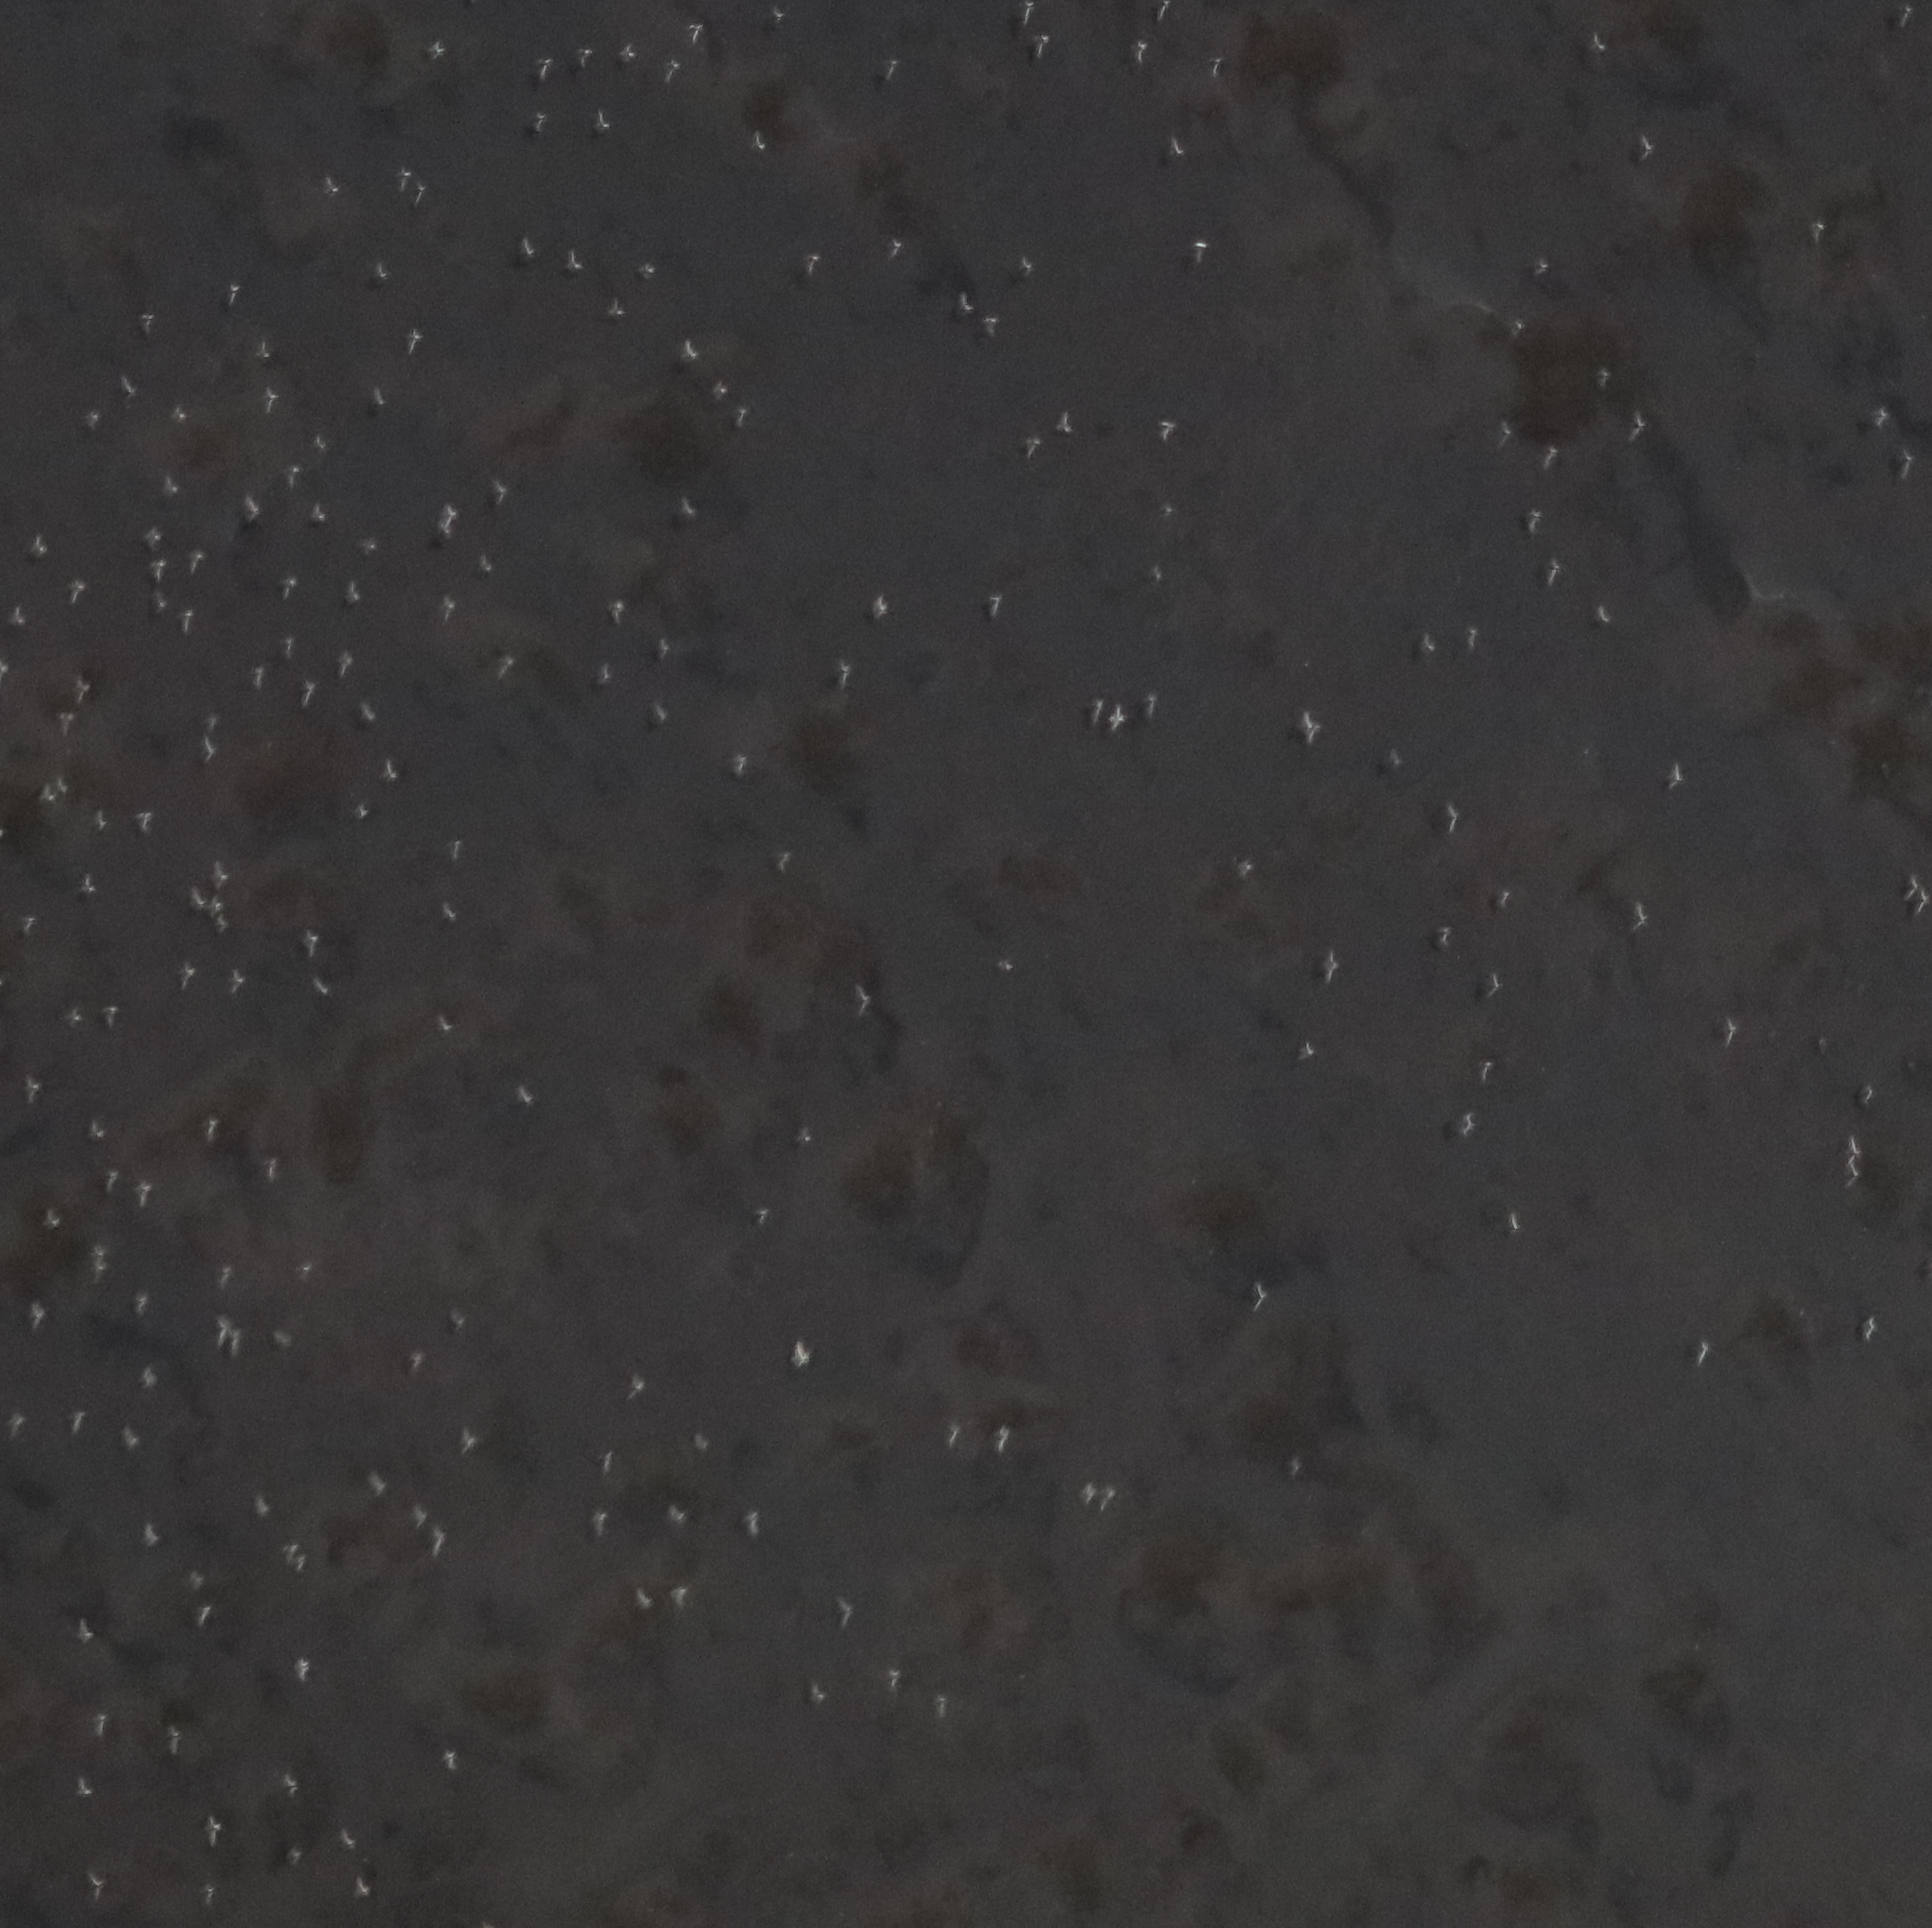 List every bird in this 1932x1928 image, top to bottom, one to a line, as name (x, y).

other bird (1167, 2)
other bird (1027, 10)
other bird (778, 14)
other bird (1901, 17)
other bird (695, 29)
other bird (1042, 43)
other bird (1601, 46)
other bird (436, 49)
other bird (1143, 49)
other bird (626, 55)
other bird (584, 56)
other bird (548, 62)
other bird (890, 62)
other bird (1216, 65)
other bird (671, 69)
other bird (540, 120)
other bird (600, 124)
other bird (759, 143)
other bird (1646, 148)
other bird (1177, 149)
other bird (403, 177)
other bird (330, 190)
other bird (419, 193)
other bird (1818, 229)
other bird (893, 246)
other bird (1200, 248)
other bird (524, 254)
other bird (809, 260)
other bird (572, 266)
other bird (1026, 266)
other bird (1542, 269)
other bird (643, 271)
other bird (381, 275)
other bird (231, 292)
other bird (965, 306)
other bird (612, 311)
other bird (149, 321)
other bird (989, 323)
other bird (1520, 325)
other bird (412, 338)
other bird (265, 349)
other bird (691, 355)
other bird (1601, 376)
other bird (720, 391)
other bird (131, 393)
other bird (270, 398)
other bird (379, 398)
other bird (740, 414)
other bird (181, 417)
other bird (1878, 417)
other bird (90, 418)
other bird (1065, 424)
other bird (1636, 426)
other bird (1165, 427)
other bird (1505, 431)
other bird (1031, 443)
other bird (318, 446)
other bird (1547, 456)
other bird (1906, 462)
other bird (291, 481)
other bird (170, 488)
other bird (500, 492)
other bird (250, 510)
other bird (688, 510)
other bird (1166, 510)
other bird (449, 515)
other bird (319, 517)
other bird (1532, 519)
other bird (444, 526)
other bird (154, 534)
other bird (366, 545)
other bird (40, 550)
other bird (196, 558)
other bird (485, 563)
other bird (156, 569)
other bird (1551, 572)
other bird (1154, 574)
other bird (291, 584)
other bird (75, 588)
other bird (353, 596)
other bird (160, 601)
other bird (992, 606)
other bird (618, 608)
other bird (447, 610)
other bird (879, 610)
other bird (185, 613)
other bird (1601, 616)
other bird (17, 619)
other bird (1471, 636)
other bird (288, 646)
other bird (1424, 646)
other bird (664, 648)
other bird (346, 658)
other bird (507, 664)
other bird (4, 671)
other bird (843, 671)
other bird (255, 672)
other bird (604, 672)
other bird (305, 690)
other bird (83, 692)
other bird (1149, 706)
other bird (364, 708)
other bird (1095, 712)
other bird (656, 715)
other bird (69, 717)
other bird (1117, 719)
other bird (213, 722)
other bird (1308, 728)
other bird (210, 753)
other bird (1391, 762)
other bird (737, 764)
other bird (393, 767)
other bird (1675, 779)
other bird (59, 789)
other bird (44, 796)
other bird (362, 810)
other bird (1450, 816)
other bird (97, 819)
other bird (143, 823)
other bird (453, 849)
other bird (783, 860)
other bird (1245, 868)
other bird (217, 878)
other bird (86, 887)
other bird (1908, 888)
other bird (196, 897)
other bird (1921, 898)
other bird (1503, 899)
other bird (216, 905)
other bird (444, 917)
other bird (1637, 923)
other bird (27, 924)
other bird (223, 925)
other bird (1444, 939)
other bird (318, 943)
other bird (1005, 965)
other bird (1330, 965)
other bird (184, 973)
other bird (236, 980)
other bird (319, 984)
other bird (1491, 985)
other bird (862, 1000)
other bird (109, 1014)
other bird (73, 1016)
other bird (444, 1028)
other bird (1726, 1028)
other bird (1819, 1045)
other bird (1307, 1053)
other bird (1484, 1067)
other bird (34, 1088)
other bird (1865, 1095)
other bird (528, 1097)
other bird (1469, 1126)
other bird (206, 1129)
other bird (93, 1131)
other bird (805, 1134)
other bird (1854, 1152)
other bird (269, 1165)
other bird (1848, 1176)
other bird (111, 1177)
other bird (143, 1190)
other bird (761, 1216)
other bird (52, 1223)
other bird (1512, 1226)
other bird (96, 1252)
other bird (98, 1268)
other bird (304, 1268)
other bird (228, 1275)
other bird (1257, 1296)
other bird (142, 1301)
other bird (34, 1311)
other bird (458, 1322)
other bird (220, 1326)
other bird (1868, 1328)
other bird (279, 1336)
other bird (234, 1339)
other bird (1702, 1352)
other bird (416, 1360)
other bird (800, 1361)
other bird (148, 1377)
other bird (639, 1383)
other bird (72, 1417)
other bird (16, 1422)
other bird (952, 1434)
other bird (998, 1437)
other bird (129, 1438)
other bird (701, 1441)
other bird (464, 1444)
other bird (609, 1459)
other bird (1294, 1467)
other bird (378, 1485)
other bird (1084, 1492)
other bird (1108, 1496)
other bird (263, 1505)
other bird (412, 1511)
other bird (677, 1516)
other bird (598, 1518)
other bird (752, 1522)
other bird (154, 1535)
other bird (436, 1539)
other bird (289, 1549)
other bird (297, 1562)
other bird (199, 1577)
other bird (675, 1595)
other bird (639, 1596)
other bird (206, 1615)
other bird (845, 1615)
other bird (85, 1633)
other bird (302, 1667)
other bird (895, 1679)
other bird (818, 1697)
other bird (940, 1704)
other bird (101, 1718)
other bird (174, 1738)
other bird (450, 1762)
other bird (288, 1787)
other bird (84, 1788)
other bird (211, 1827)
other bird (349, 1840)
other bird (295, 1859)
other bird (95, 1883)
other bird (360, 1888)
other bird (207, 1890)